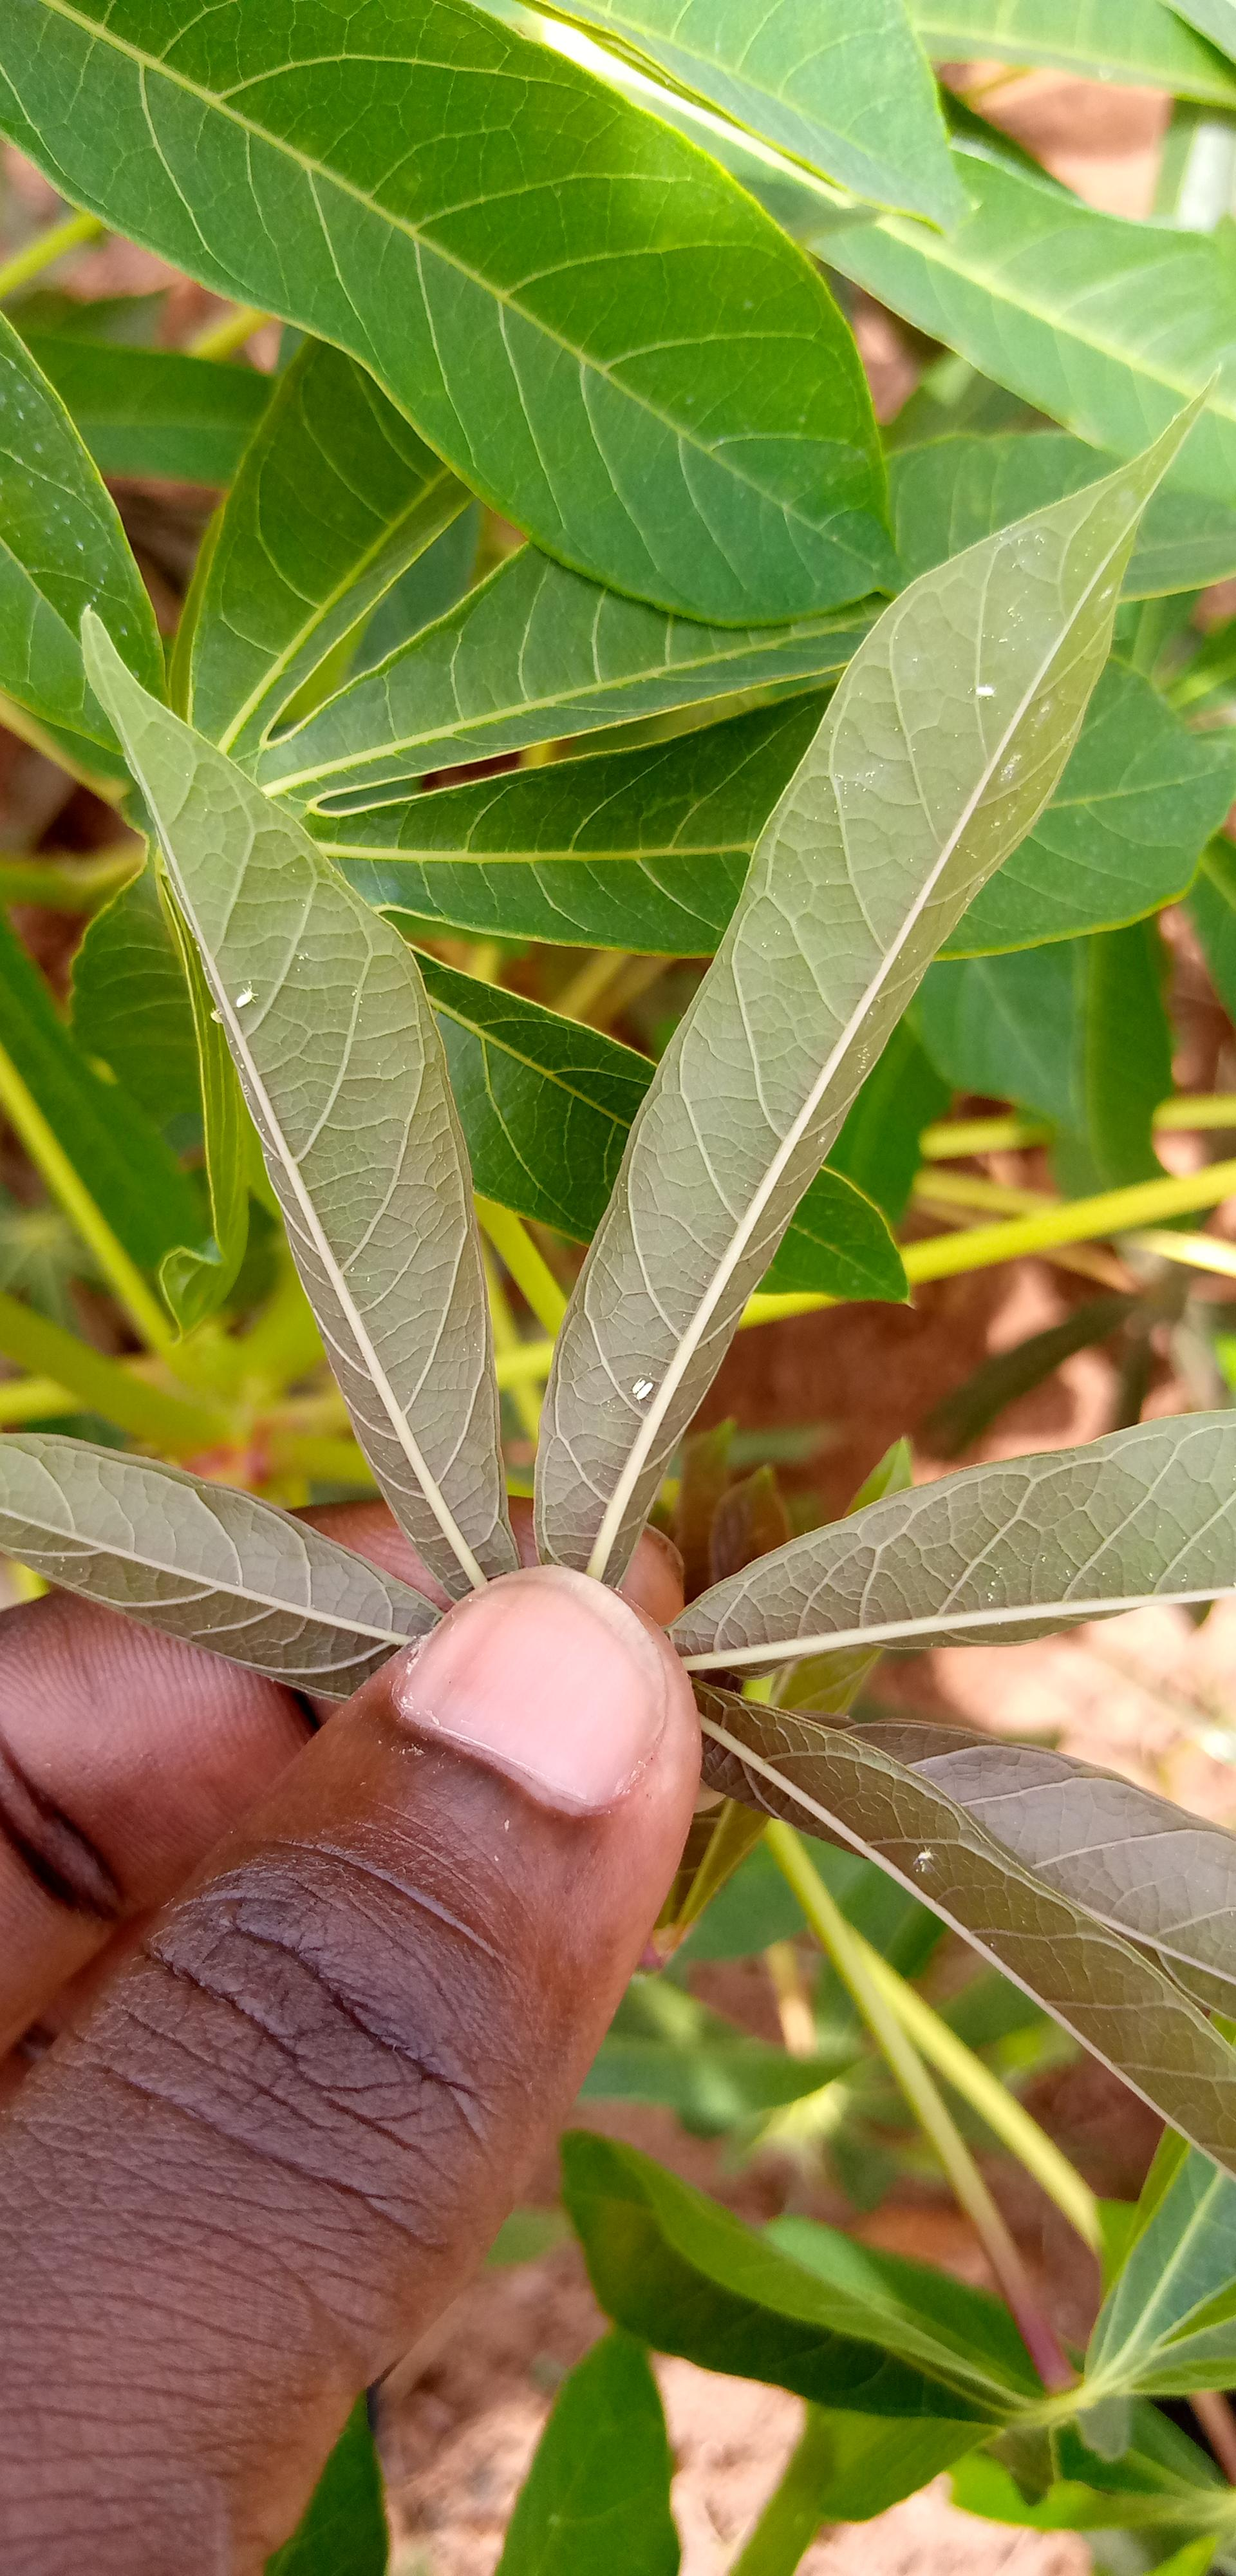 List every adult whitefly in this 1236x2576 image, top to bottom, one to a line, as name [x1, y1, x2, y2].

whitefly [973, 685, 1000, 701]
whitefly [233, 986, 264, 1010]
whitefly [207, 1009, 226, 1026]
whitefly [631, 1376, 646, 1396]
whitefly [635, 1381, 654, 1401]
whitefly [917, 1848, 935, 1861]